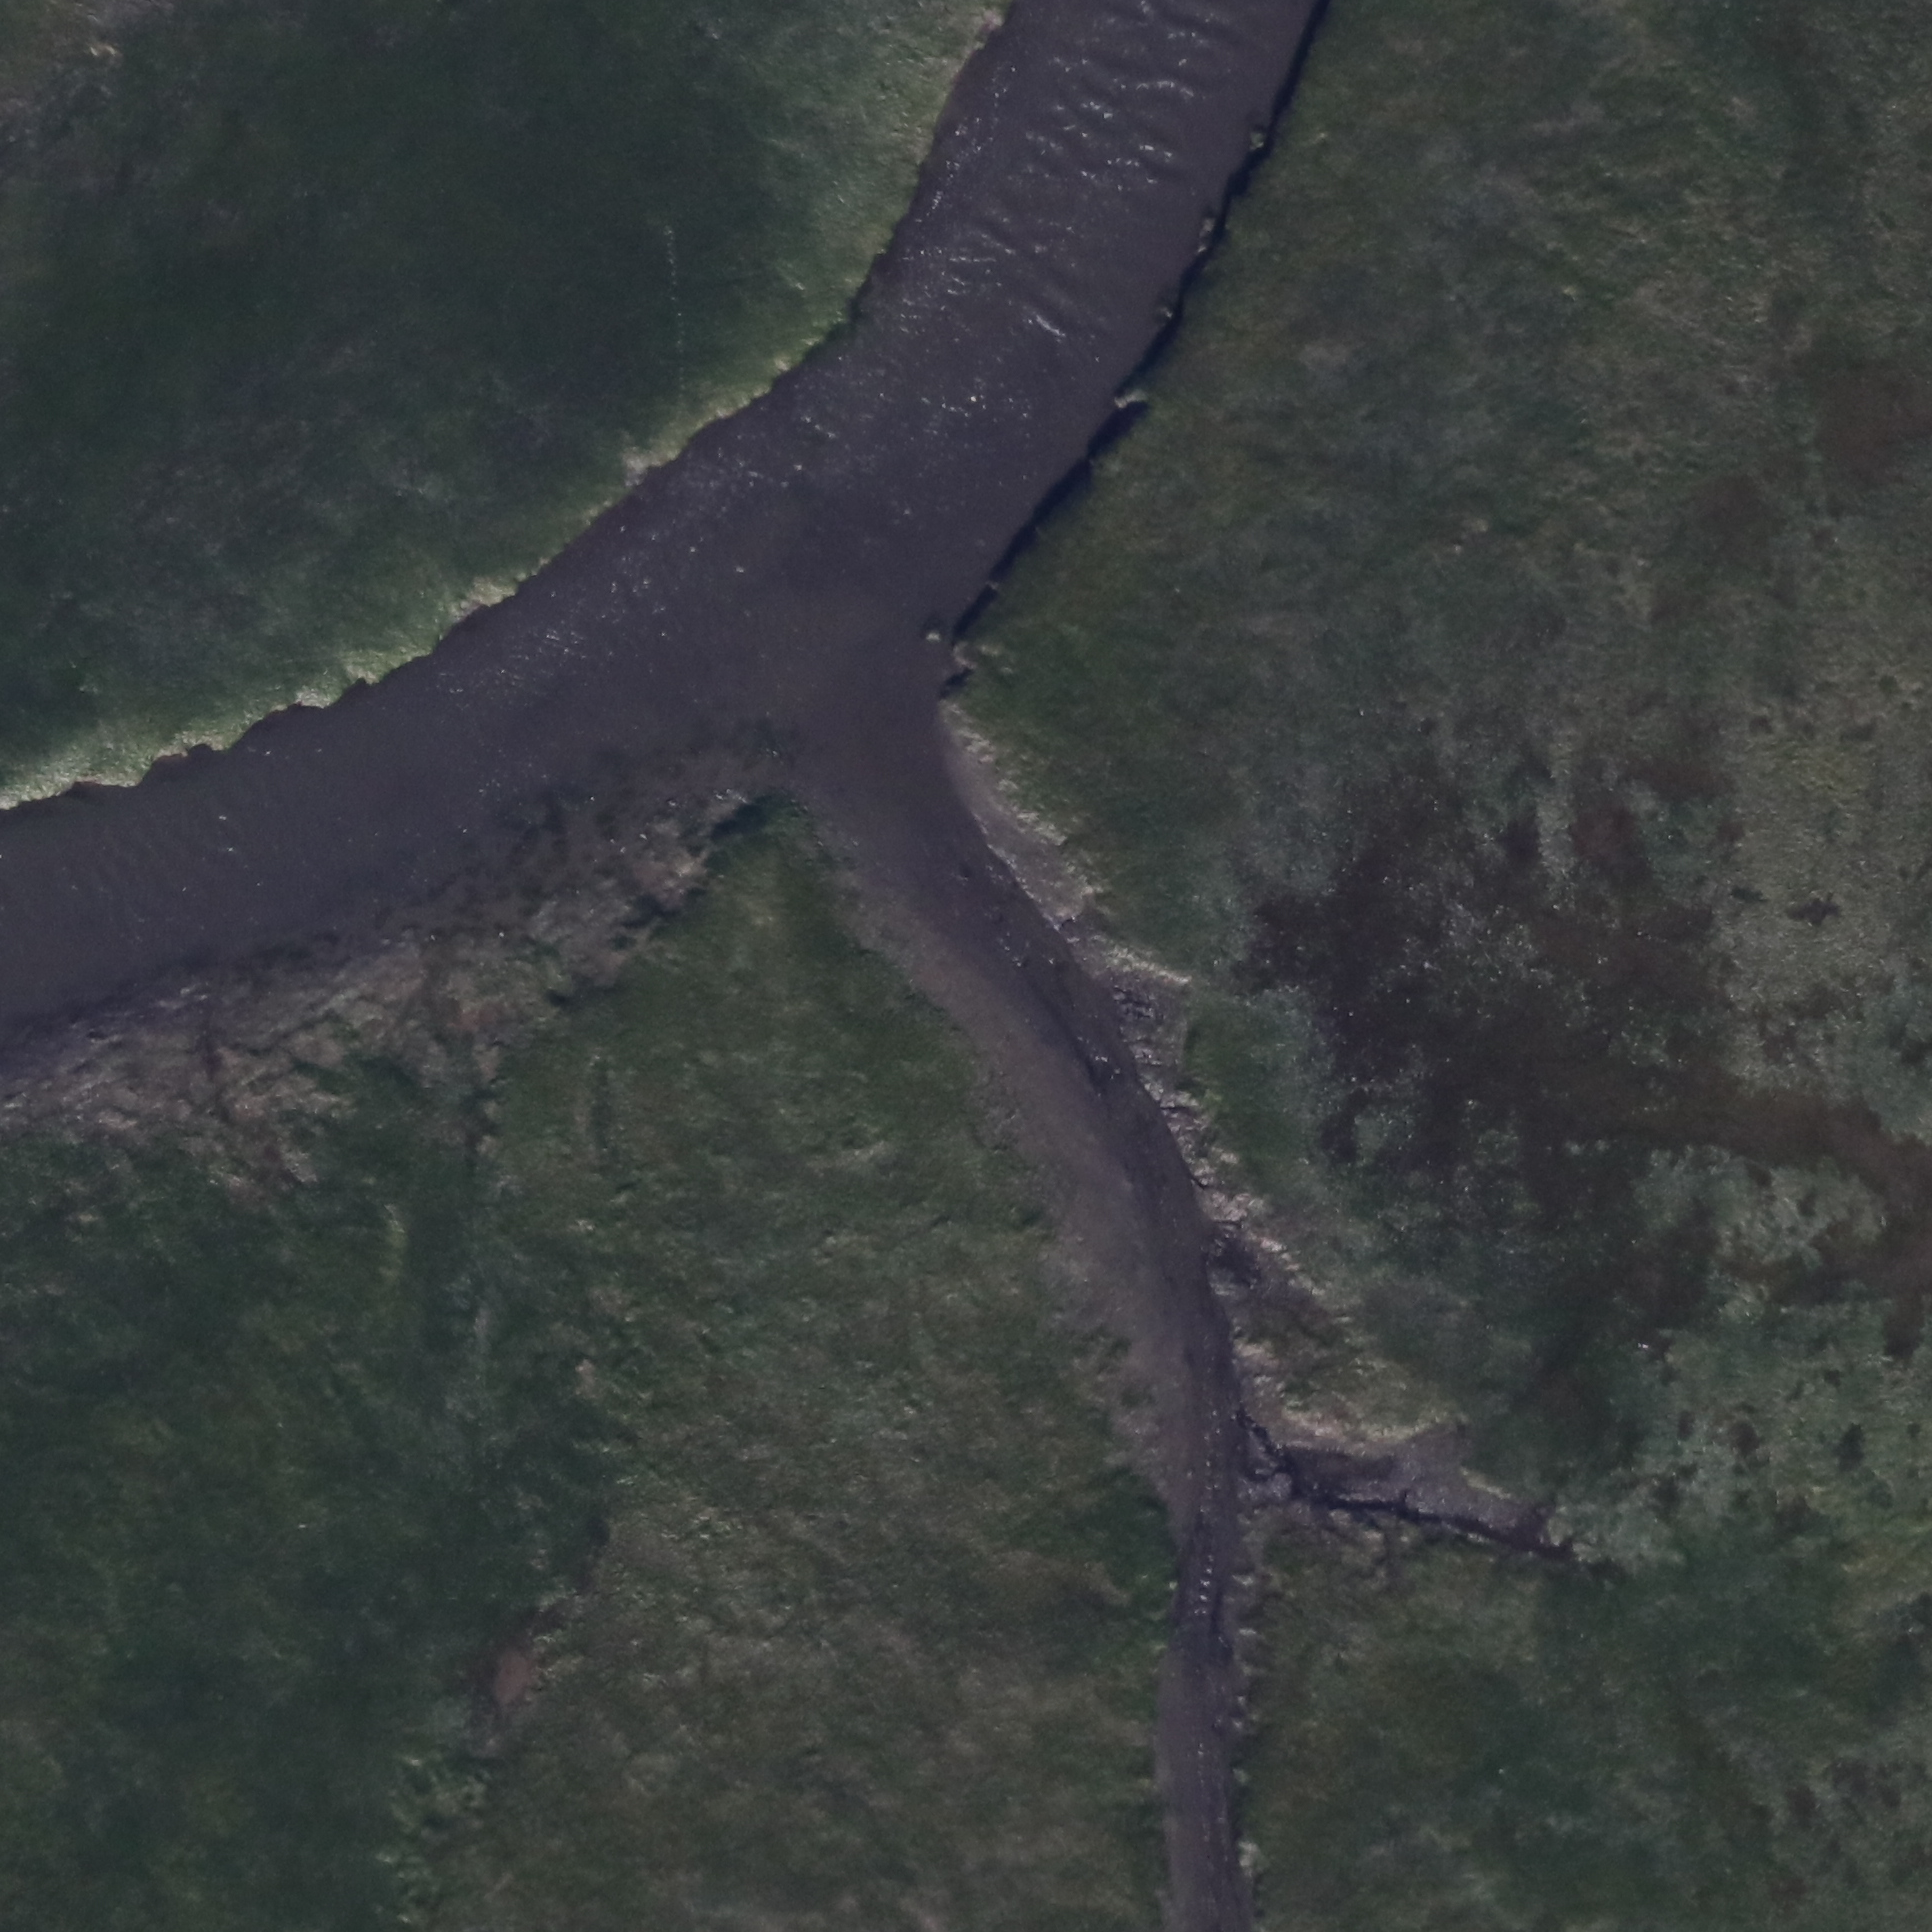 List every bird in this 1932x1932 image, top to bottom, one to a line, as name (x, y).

None